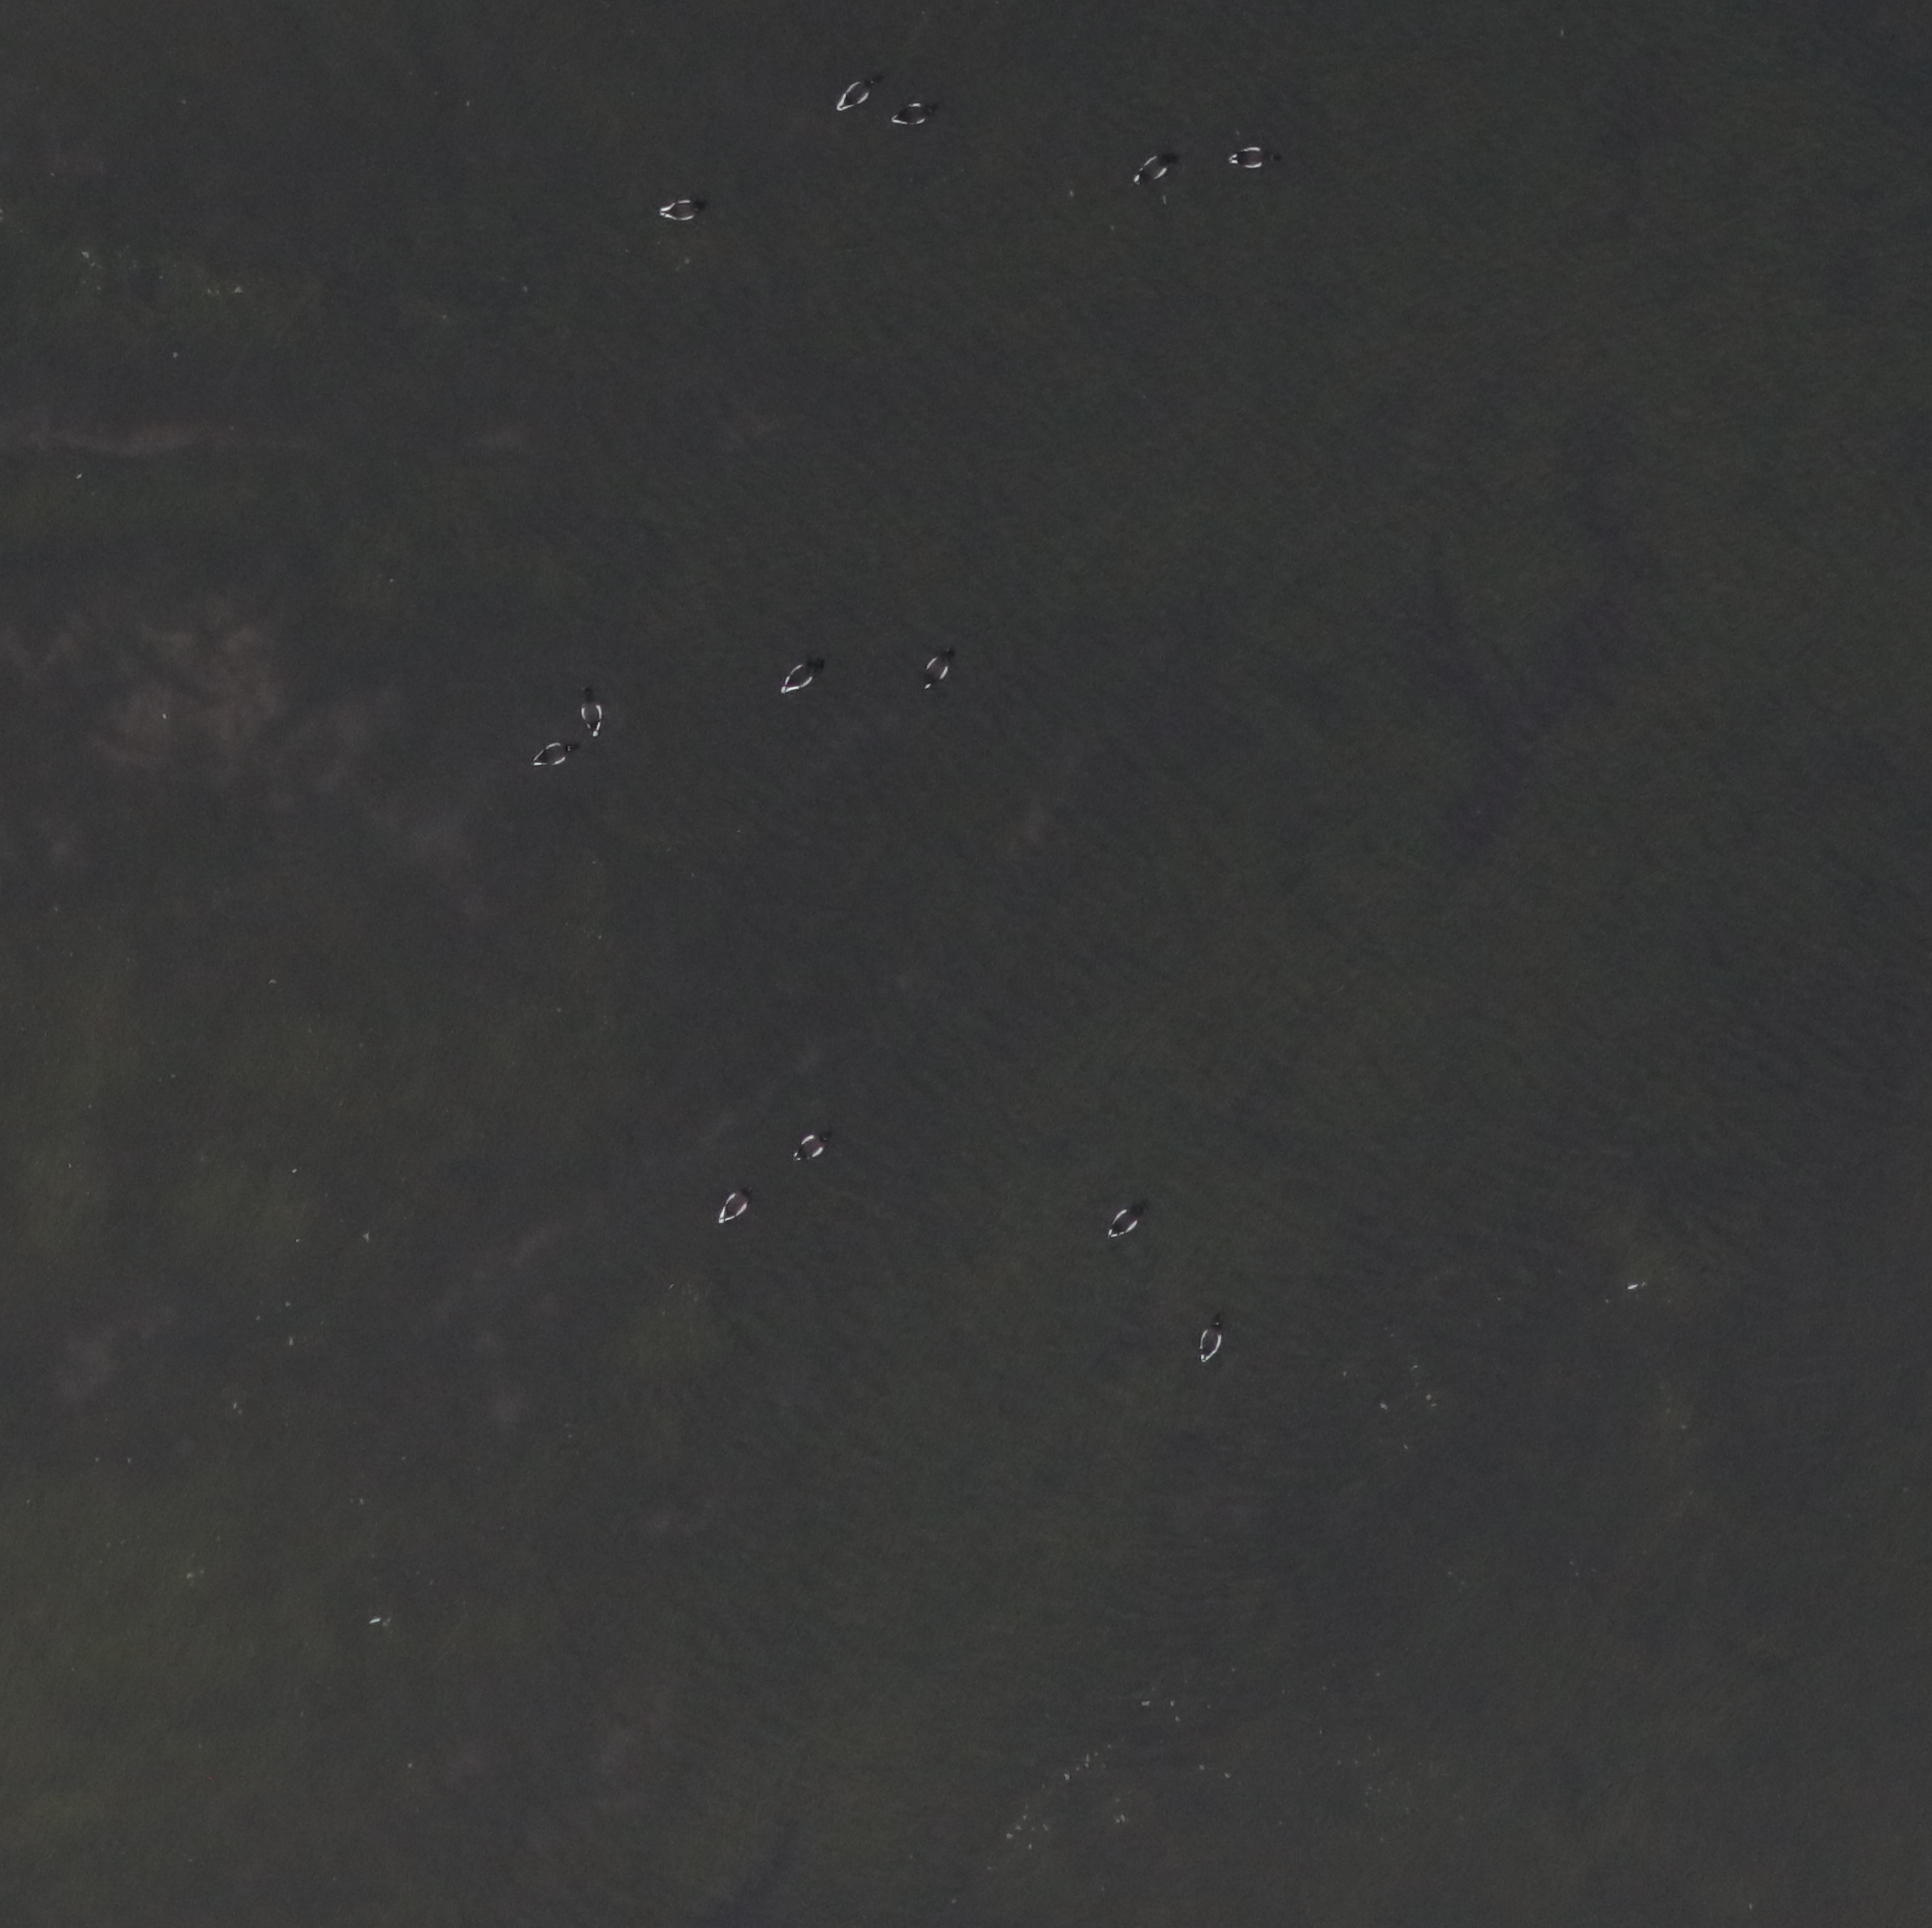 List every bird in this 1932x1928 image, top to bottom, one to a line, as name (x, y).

brant (856, 94)
brant (913, 114)
brant (1250, 157)
brant (1151, 170)
brant (683, 211)
brant (939, 668)
brant (800, 677)
brant (591, 713)
brant (552, 751)
brant (810, 1149)
brant (738, 1205)
brant (1126, 1222)
brant (1208, 1342)